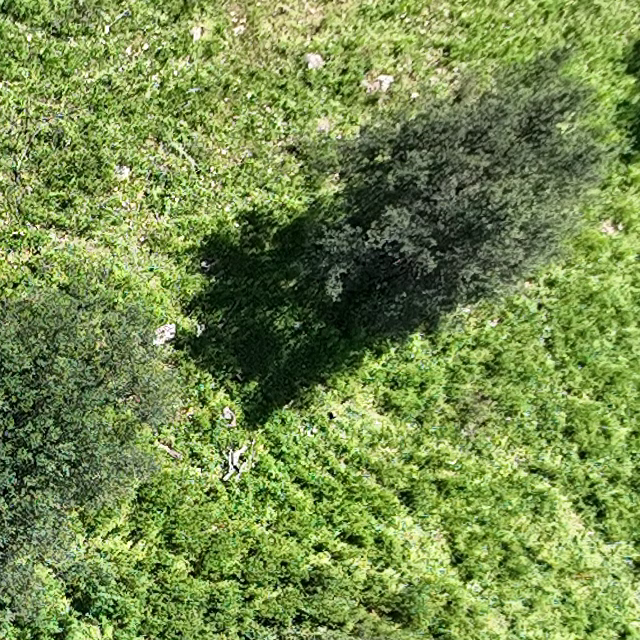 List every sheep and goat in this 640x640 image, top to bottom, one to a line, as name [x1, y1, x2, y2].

None